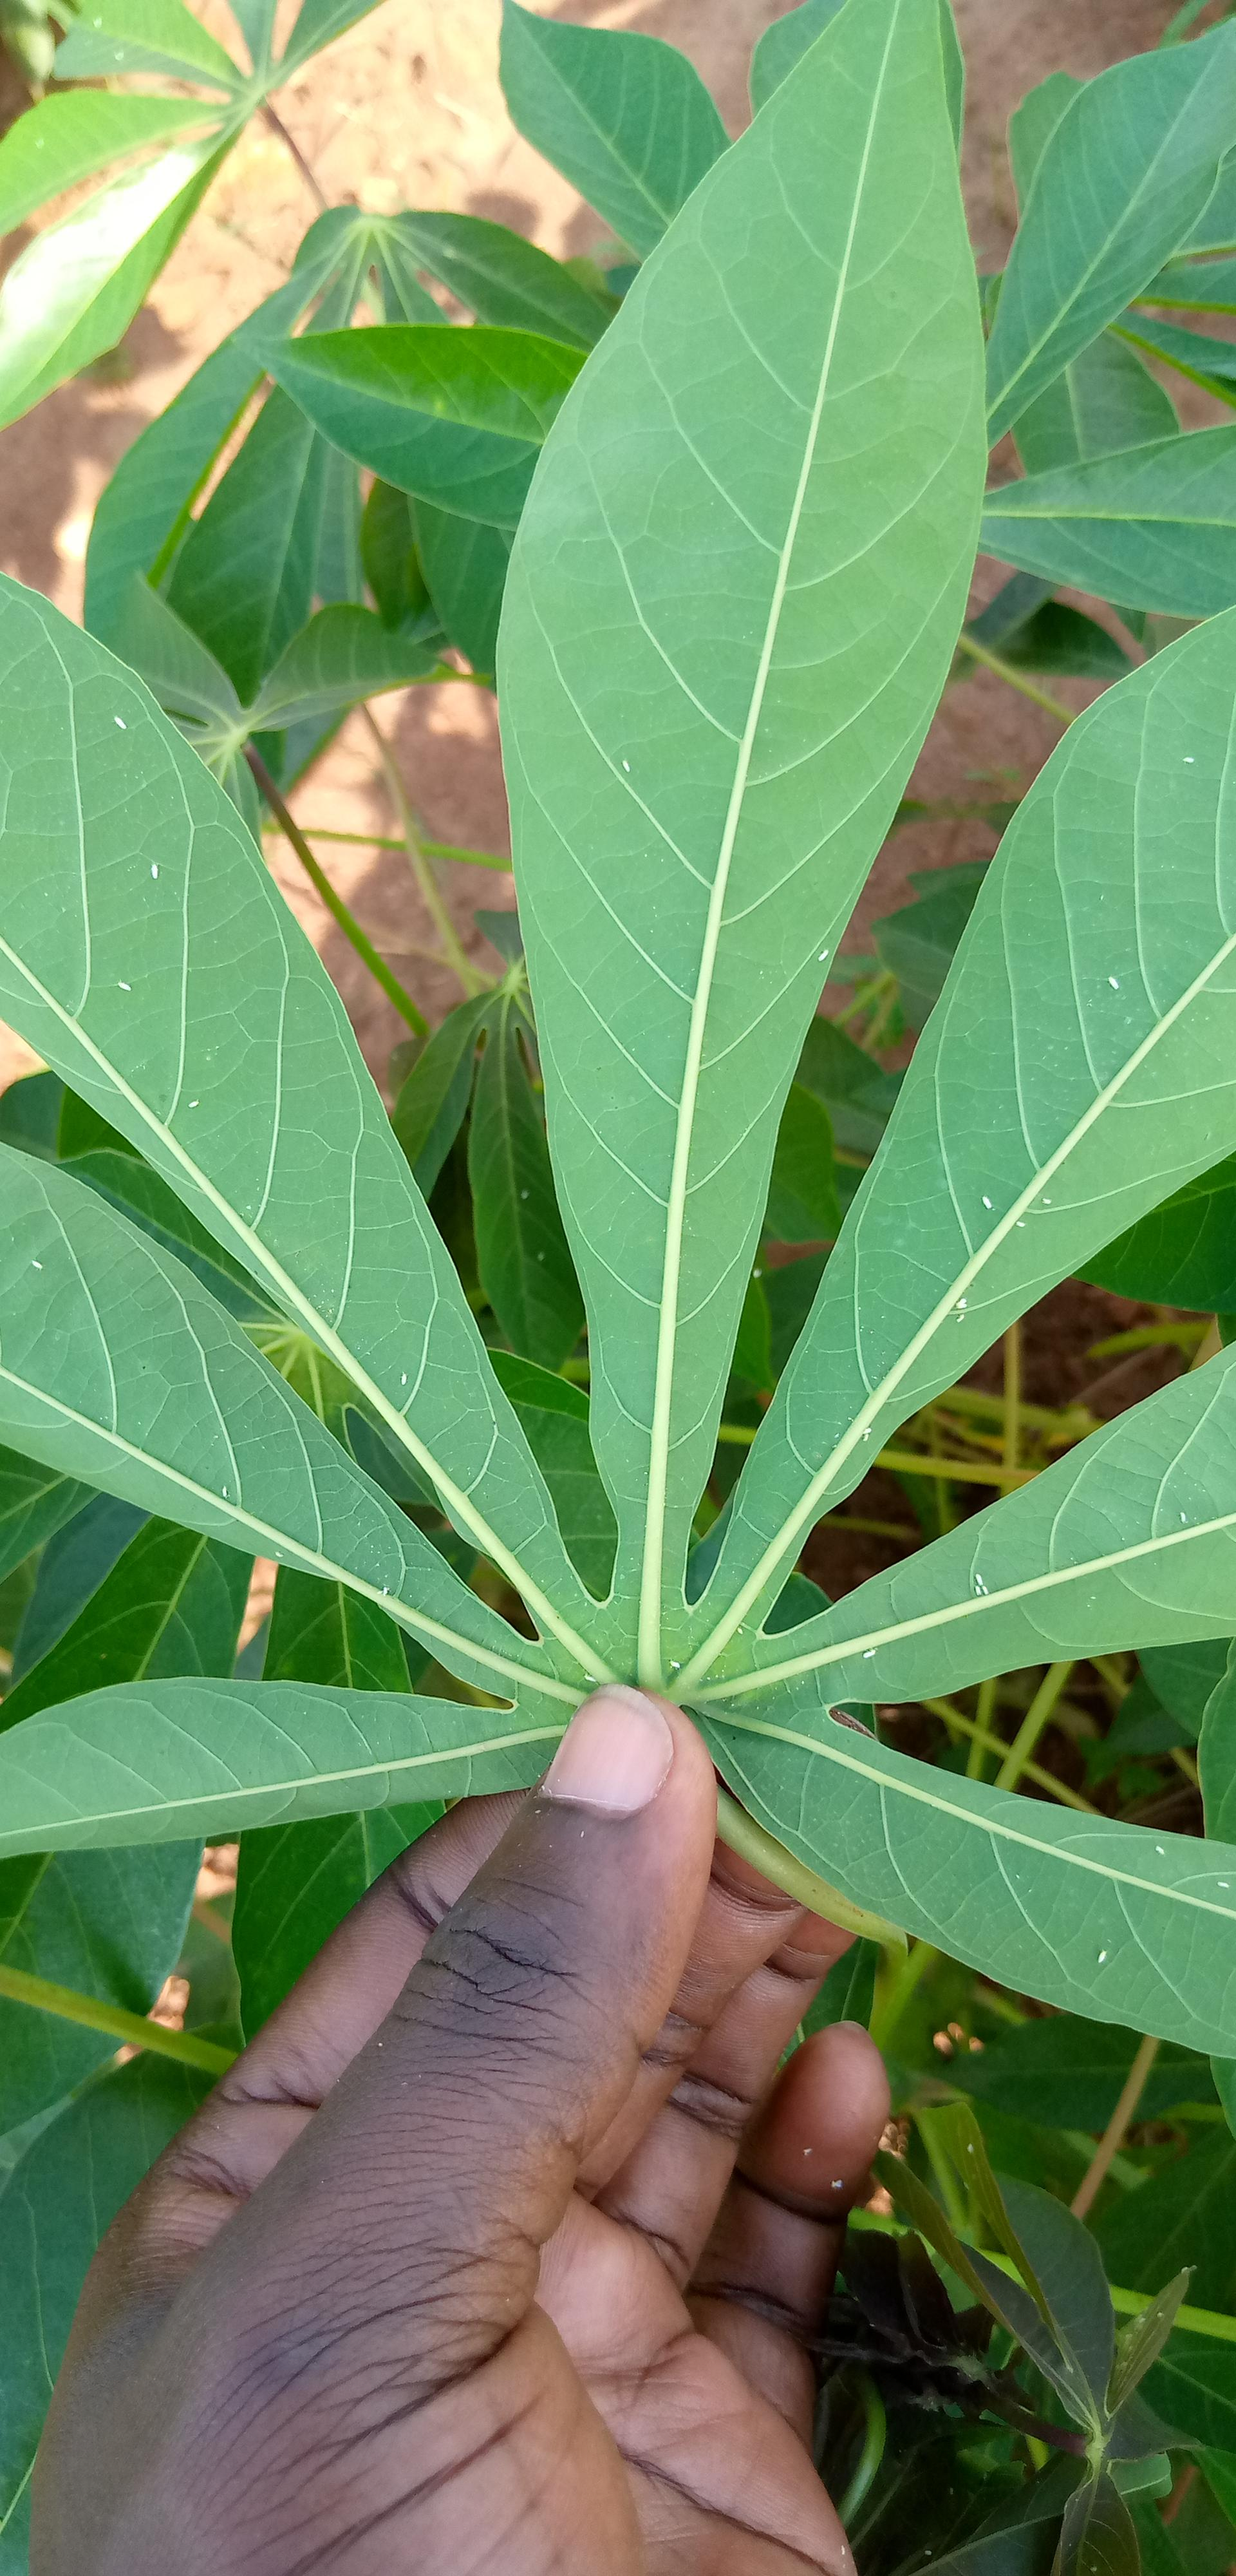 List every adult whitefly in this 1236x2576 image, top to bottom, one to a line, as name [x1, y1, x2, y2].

whitefly [111, 715, 130, 732]
whitefly [1181, 755, 1196, 766]
whitefly [619, 757, 632, 776]
whitefly [148, 862, 162, 883]
whitefly [816, 947, 830, 964]
whitefly [1105, 974, 1121, 992]
whitefly [115, 978, 133, 995]
whitefly [186, 1098, 201, 1110]
whitefly [980, 1193, 995, 1212]
whitefly [1038, 1197, 1054, 1208]
whitefly [1014, 1218, 1027, 1230]
whitefly [30, 1258, 46, 1272]
whitefly [953, 1296, 969, 1311]
whitefly [954, 1313, 966, 1323]
whitefly [397, 1370, 409, 1389]
whitefly [860, 1425, 874, 1434]
whitefly [861, 1432, 870, 1444]
whitefly [220, 1482, 229, 1499]
whitefly [1177, 1510, 1188, 1526]
whitefly [272, 1549, 285, 1559]
whitefly [973, 1571, 985, 1586]
whitefly [973, 1584, 981, 1597]
whitefly [980, 1584, 991, 1596]
whitefly [377, 1585, 391, 1597]
whitefly [859, 1648, 877, 1661]
whitefly [666, 1658, 682, 1671]
whitefly [581, 1672, 598, 1684]
whitefly [1152, 1842, 1167, 1857]
whitefly [1214, 1879, 1231, 1889]
whitefly [1095, 1948, 1110, 1967]